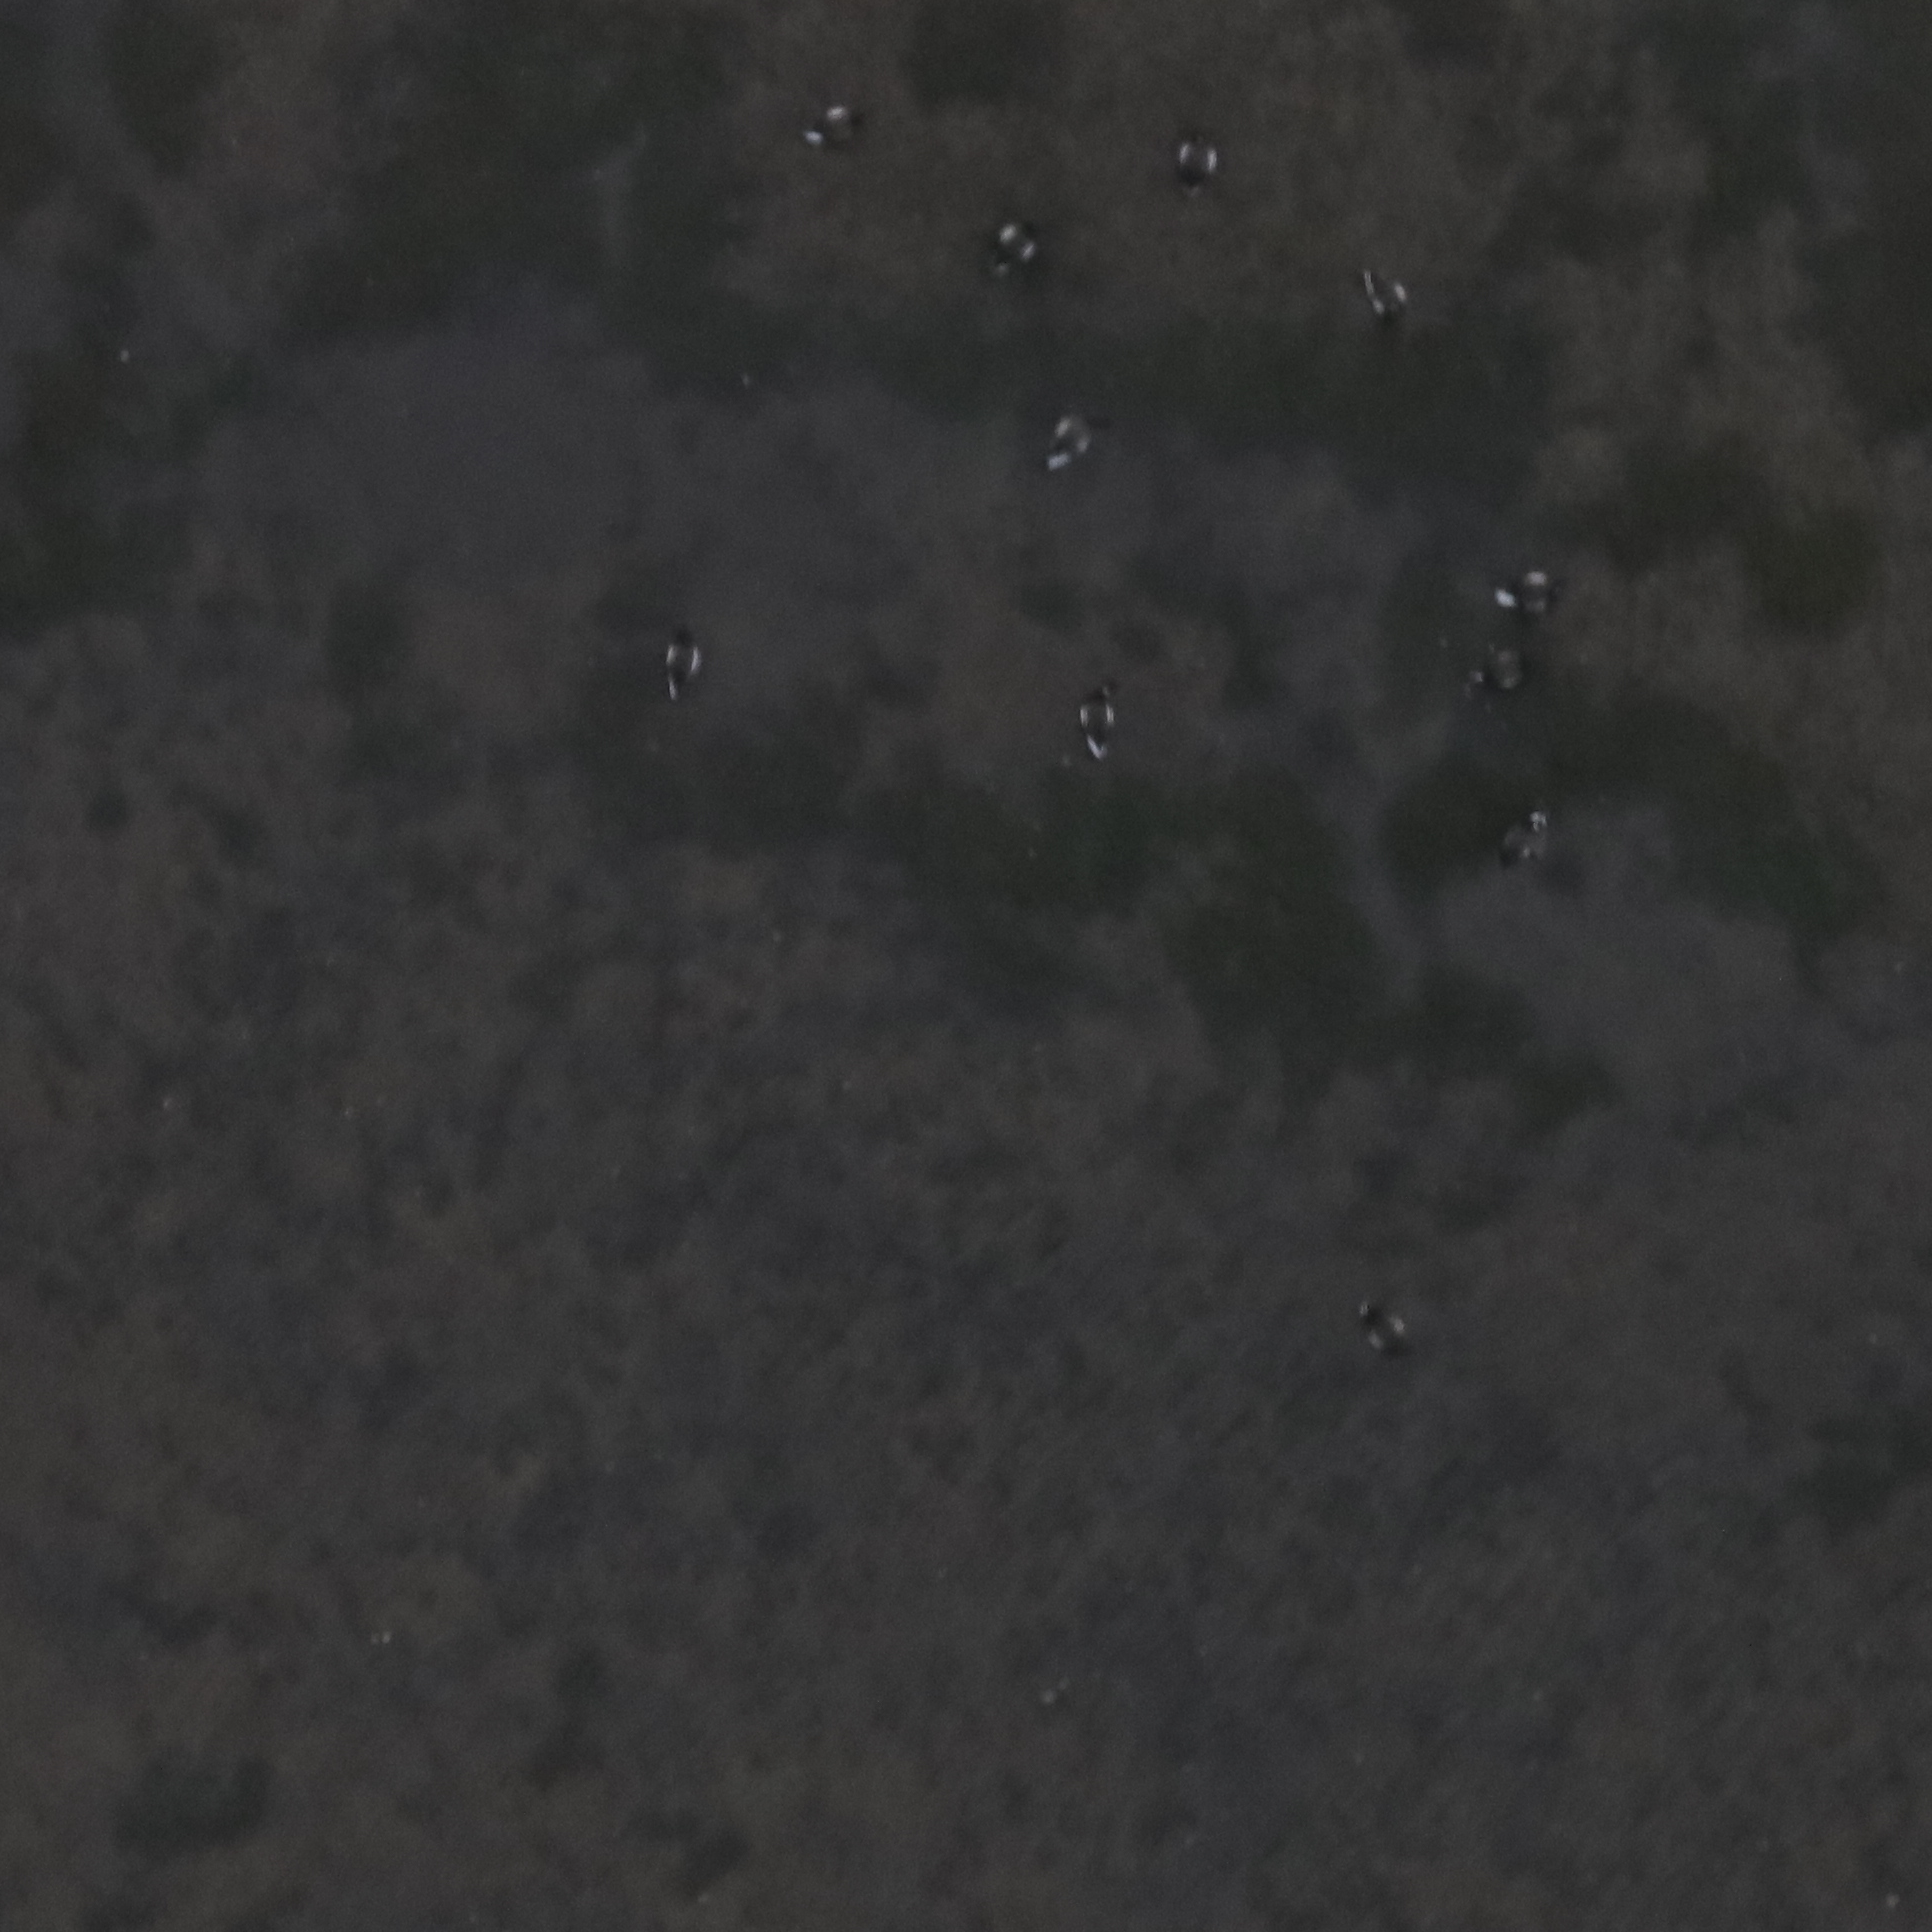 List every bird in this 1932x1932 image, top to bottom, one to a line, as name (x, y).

brant (825, 122)
brant (1198, 159)
brant (1017, 249)
brant (1384, 295)
brant (1069, 440)
brant (1527, 593)
brant (682, 662)
brant (1501, 673)
brant (1098, 722)
brant (1524, 841)
brant (1381, 1323)